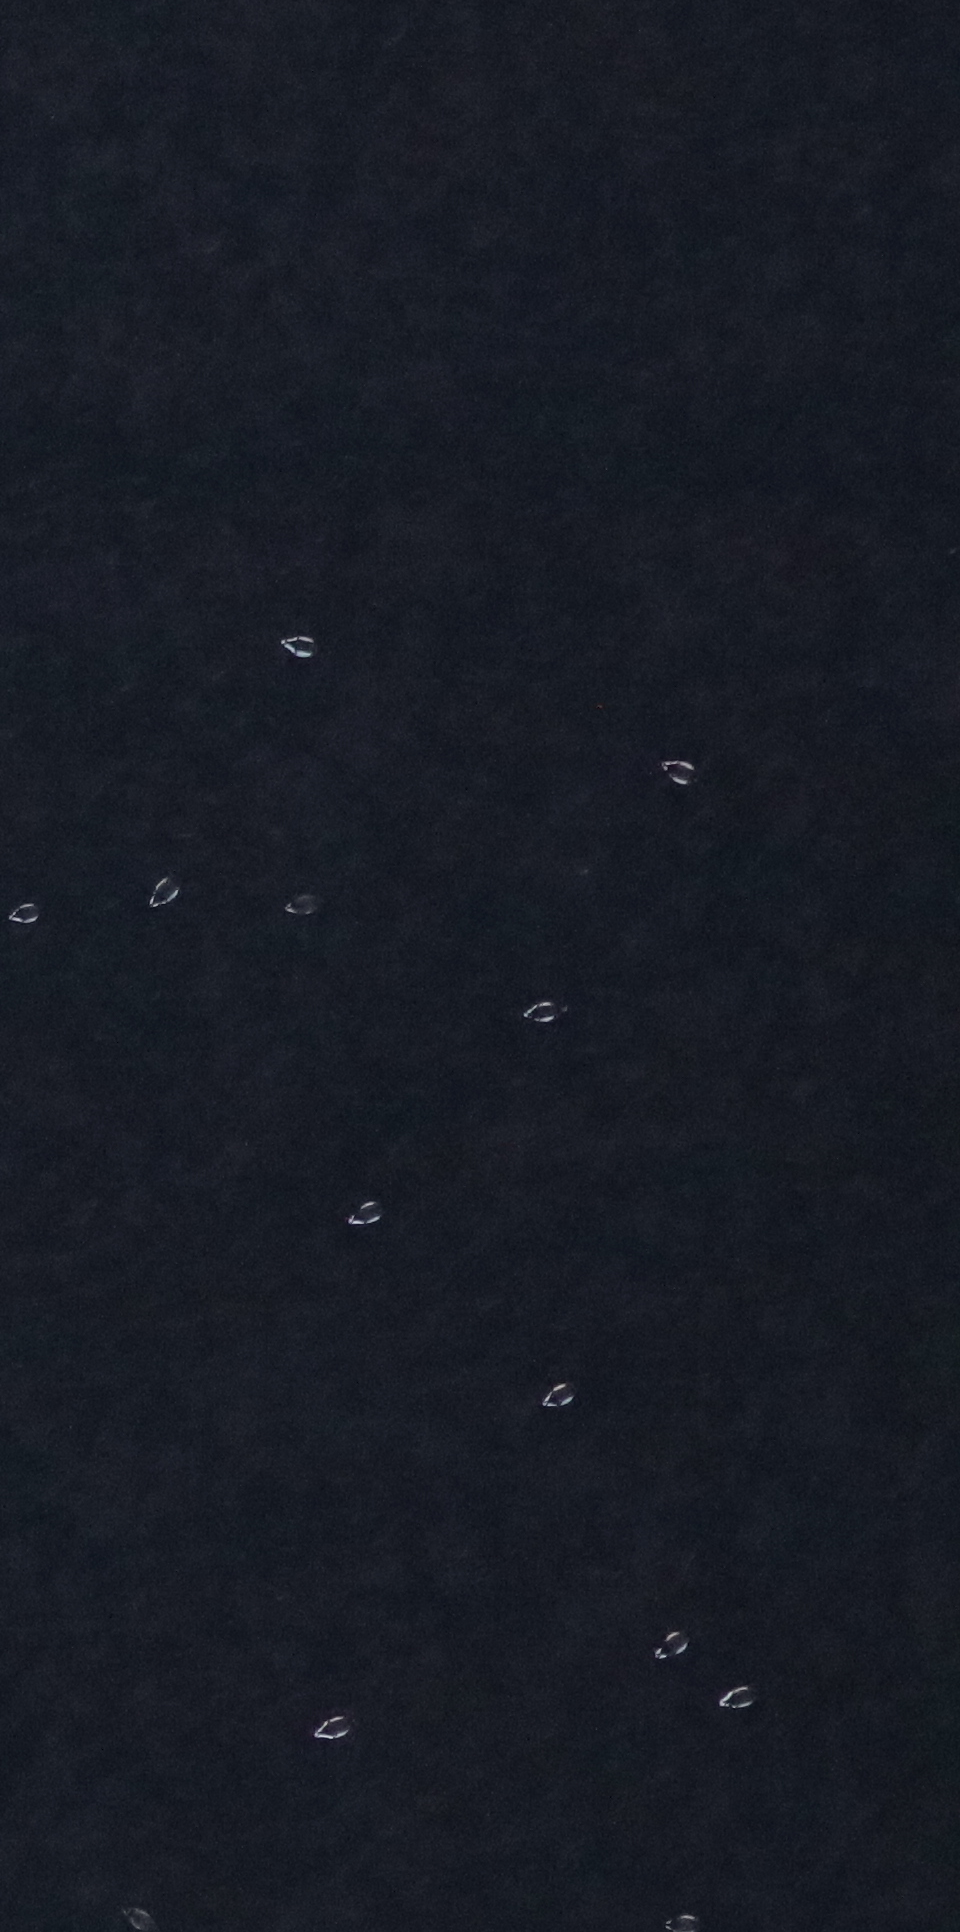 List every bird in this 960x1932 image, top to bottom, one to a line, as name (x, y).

brant (302, 645)
brant (679, 771)
brant (165, 889)
brant (303, 905)
brant (25, 914)
brant (544, 1011)
brant (366, 1212)
brant (558, 1396)
brant (673, 1644)
brant (741, 1697)
brant (335, 1727)
brant (138, 1918)
brant (683, 1926)